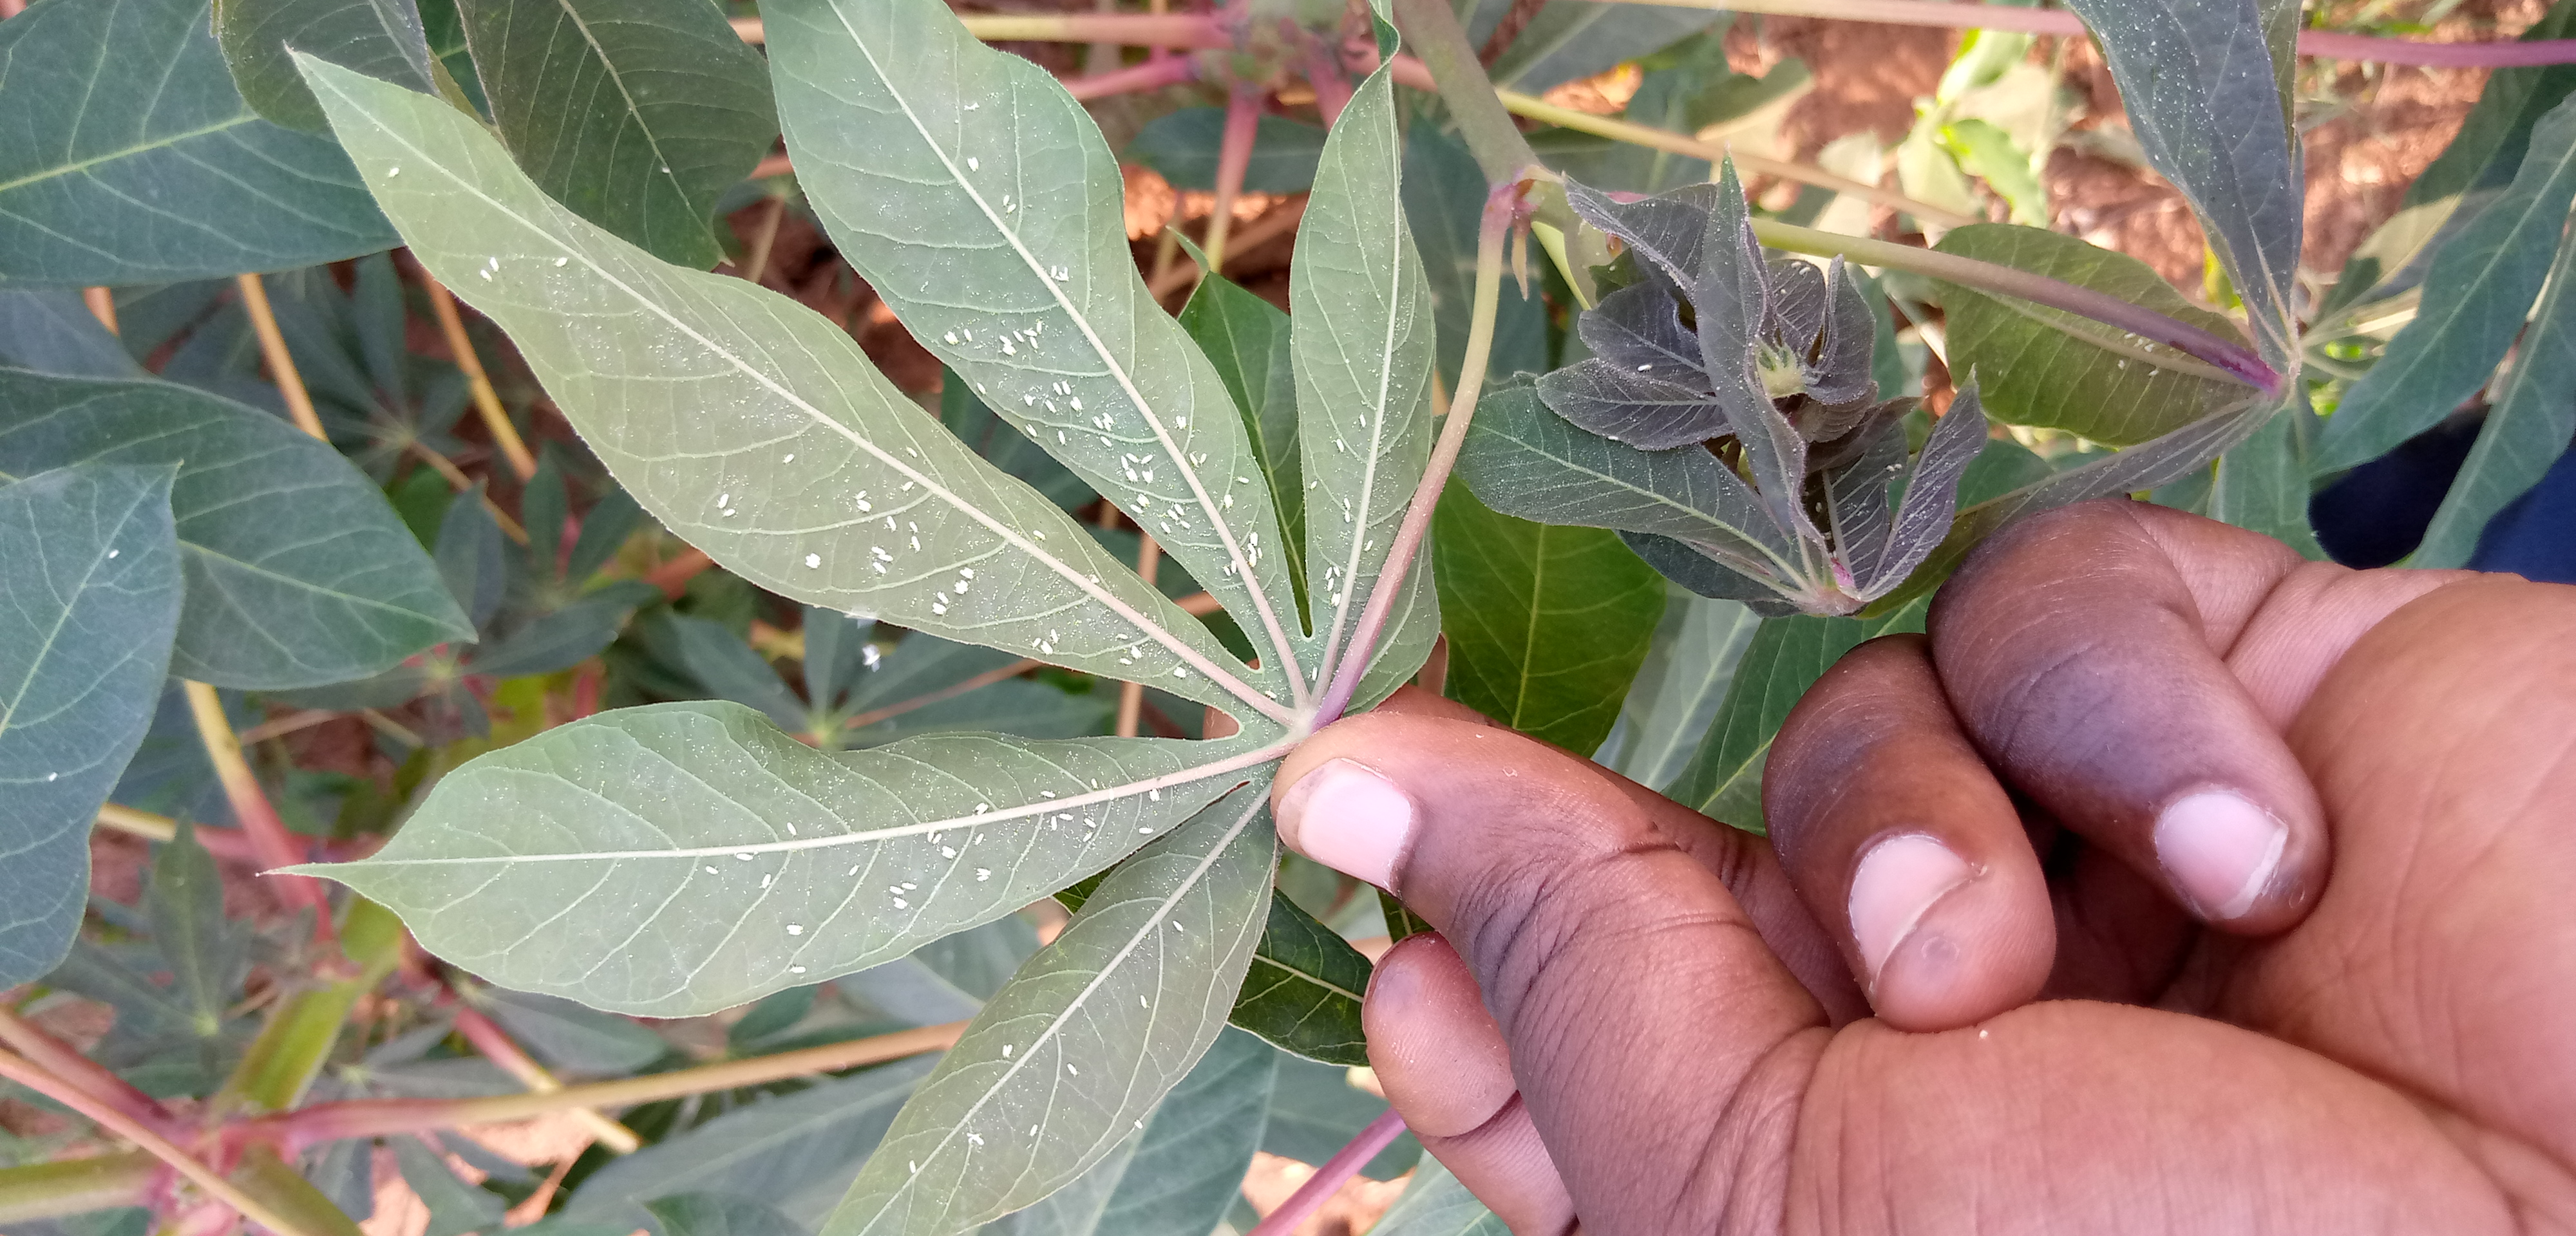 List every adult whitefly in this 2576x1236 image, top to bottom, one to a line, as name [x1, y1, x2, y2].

whitefly [963, 101, 980, 113]
whitefly [967, 157, 976, 172]
whitefly [972, 157, 979, 169]
whitefly [659, 164, 675, 177]
whitefly [385, 166, 401, 179]
whitefly [1003, 194, 1010, 206]
whitefly [1007, 203, 1017, 214]
whitefly [554, 255, 568, 268]
whitefly [489, 256, 501, 272]
whitefly [1790, 260, 1803, 269]
whitefly [1050, 265, 1058, 279]
whitefly [1799, 265, 1812, 277]
whitefly [1055, 266, 1070, 282]
whitefly [478, 268, 493, 283]
whitefly [1778, 287, 1789, 295]
whitefly [1037, 319, 1043, 334]
whitefly [963, 328, 975, 343]
whitefly [1023, 330, 1038, 337]
whitefly [2123, 330, 2136, 339]
whitefly [1012, 330, 1025, 343]
whitefly [948, 331, 958, 344]
whitefly [943, 334, 954, 345]
whitefly [999, 335, 1012, 345]
whitefly [1030, 336, 1039, 350]
whitefly [2143, 342, 2156, 355]
whitefly [1004, 344, 1017, 355]
whitefly [1002, 348, 1013, 356]
whitefly [1815, 353, 1826, 360]
whitefly [2115, 359, 2129, 373]
whitefly [1636, 363, 1653, 372]
whitefly [2147, 368, 2159, 379]
whitefly [1061, 380, 1073, 395]
whitefly [1052, 381, 1063, 396]
whitefly [976, 382, 987, 394]
whitefly [1023, 393, 1037, 407]
whitefly [1072, 396, 1084, 409]
whitefly [1044, 399, 1057, 414]
whitefly [1070, 400, 1079, 411]
whitefly [1358, 411, 1367, 428]
whitefly [1103, 412, 1115, 424]
whitefly [1176, 415, 1182, 429]
whitefly [1092, 415, 1103, 429]
whitefly [1182, 416, 1188, 429]
whitefly [1103, 418, 1111, 432]
whitefly [1025, 423, 1038, 438]
whitefly [1057, 429, 1066, 445]
whitefly [1607, 434, 1619, 442]
whitefly [1100, 436, 1112, 448]
whitefly [1334, 436, 1348, 455]
whitefly [905, 445, 918, 458]
whitefly [782, 452, 795, 464]
whitefly [1126, 452, 1139, 464]
whitefly [1188, 452, 1200, 467]
whitefly [1198, 452, 1208, 465]
whitefly [1140, 453, 1153, 465]
whitefly [1120, 455, 1128, 469]
whitefly [1893, 462, 1904, 471]
whitefly [1884, 464, 1895, 473]
whitefly [1129, 467, 1139, 483]
whitefly [1126, 470, 1133, 483]
whitefly [1235, 475, 1249, 485]
whitefly [900, 480, 915, 492]
whitefly [1309, 480, 1318, 491]
whitefly [854, 490, 869, 500]
whitefly [717, 491, 730, 509]
whitefly [1137, 492, 1150, 505]
whitefly [1224, 494, 1230, 509]
whitefly [1228, 494, 1233, 507]
whitefly [1343, 496, 1352, 510]
whitefly [1136, 498, 1146, 507]
whitefly [857, 499, 871, 509]
whitefly [1814, 500, 1824, 514]
whitefly [1173, 503, 1186, 515]
whitefly [1130, 504, 1142, 514]
whitefly [857, 505, 870, 513]
whitefly [722, 508, 737, 518]
whitefly [1167, 508, 1179, 521]
whitefly [1344, 510, 1352, 523]
whitefly [886, 514, 897, 532]
whitefly [909, 520, 920, 533]
whitefly [1180, 520, 1192, 530]
whitefly [1160, 521, 1171, 535]
whitefly [1031, 527, 1048, 543]
whitefly [1254, 530, 1260, 547]
whitefly [1250, 532, 1254, 545]
whitefly [911, 535, 922, 552]
whitefly [1363, 539, 1374, 554]
whitefly [1247, 543, 1257, 554]
whitefly [870, 546, 885, 555]
whitefly [1256, 547, 1264, 560]
whitefly [107, 548, 121, 562]
whitefly [810, 552, 821, 561]
whitefly [1248, 554, 1256, 568]
whitefly [878, 554, 894, 562]
whitefly [805, 555, 821, 566]
whitefly [1230, 558, 1238, 574]
whitefly [806, 560, 818, 569]
whitefly [871, 561, 887, 574]
whitefly [1223, 565, 1231, 577]
whitefly [1324, 565, 1333, 579]
whitefly [1333, 565, 1343, 578]
whitefly [963, 566, 974, 574]
whitefly [960, 569, 974, 579]
whitefly [1089, 576, 1101, 587]
whitefly [1327, 577, 1335, 592]
whitefly [959, 579, 969, 587]
whitefly [954, 582, 969, 595]
whitefly [934, 589, 950, 605]
whitefly [1331, 592, 1337, 604]
whitefly [1335, 592, 1341, 606]
whitefly [932, 601, 947, 612]
whitefly [931, 606, 943, 615]
whitefly [1049, 628, 1061, 644]
whitefly [1113, 632, 1128, 641]
whitefly [1031, 636, 1042, 648]
whitefly [1042, 640, 1054, 654]
whitefly [859, 642, 885, 674]
whitefly [1040, 644, 1049, 655]
whitefly [1131, 644, 1142, 658]
whitefly [1130, 650, 1139, 659]
whitefly [1118, 657, 1132, 668]
whitefly [1309, 665, 1320, 681]
whitefly [1174, 666, 1186, 674]
whitefly [1171, 670, 1187, 679]
whitefly [1262, 688, 1279, 700]
whitefly [47, 771, 59, 783]
whitefly [1090, 776, 1100, 790]
whitefly [1153, 787, 1161, 801]
whitefly [1038, 789, 1057, 798]
whitefly [1149, 789, 1155, 801]
whitefly [975, 801, 985, 810]
whitefly [978, 804, 989, 815]
whitefly [1058, 812, 1074, 821]
whitefly [1048, 814, 1057, 832]
whitefly [1082, 816, 1097, 827]
whitefly [785, 819, 799, 838]
whitefly [1135, 823, 1155, 836]
whitefly [926, 831, 934, 841]
whitefly [974, 831, 985, 847]
whitefly [1082, 831, 1094, 844]
whitefly [933, 832, 943, 845]
whitefly [942, 845, 956, 855]
whitefly [942, 851, 954, 859]
whitefly [733, 852, 754, 863]
whitefly [847, 863, 861, 877]
whitefly [703, 864, 719, 876]
whitefly [975, 867, 992, 877]
whitefly [759, 870, 772, 892]
whitefly [976, 876, 990, 882]
whitefly [899, 881, 919, 892]
whitefly [889, 884, 905, 896]
whitefly [893, 896, 908, 906]
whitefly [893, 902, 905, 910]
whitefly [1171, 919, 1184, 933]
whitefly [785, 922, 804, 930]
whitefly [788, 929, 802, 935]
whitefly [788, 964, 808, 975]
whitefly [1139, 993, 1150, 1010]
whitefly [1001, 1043, 1007, 1058]
whitefly [1007, 1044, 1013, 1058]
whitefly [1066, 1062, 1079, 1078]
whitefly [1133, 1117, 1145, 1131]
whitefly [1028, 1122, 1043, 1138]
whitefly [965, 1130, 985, 1148]
whitefly [907, 1158, 920, 1175]